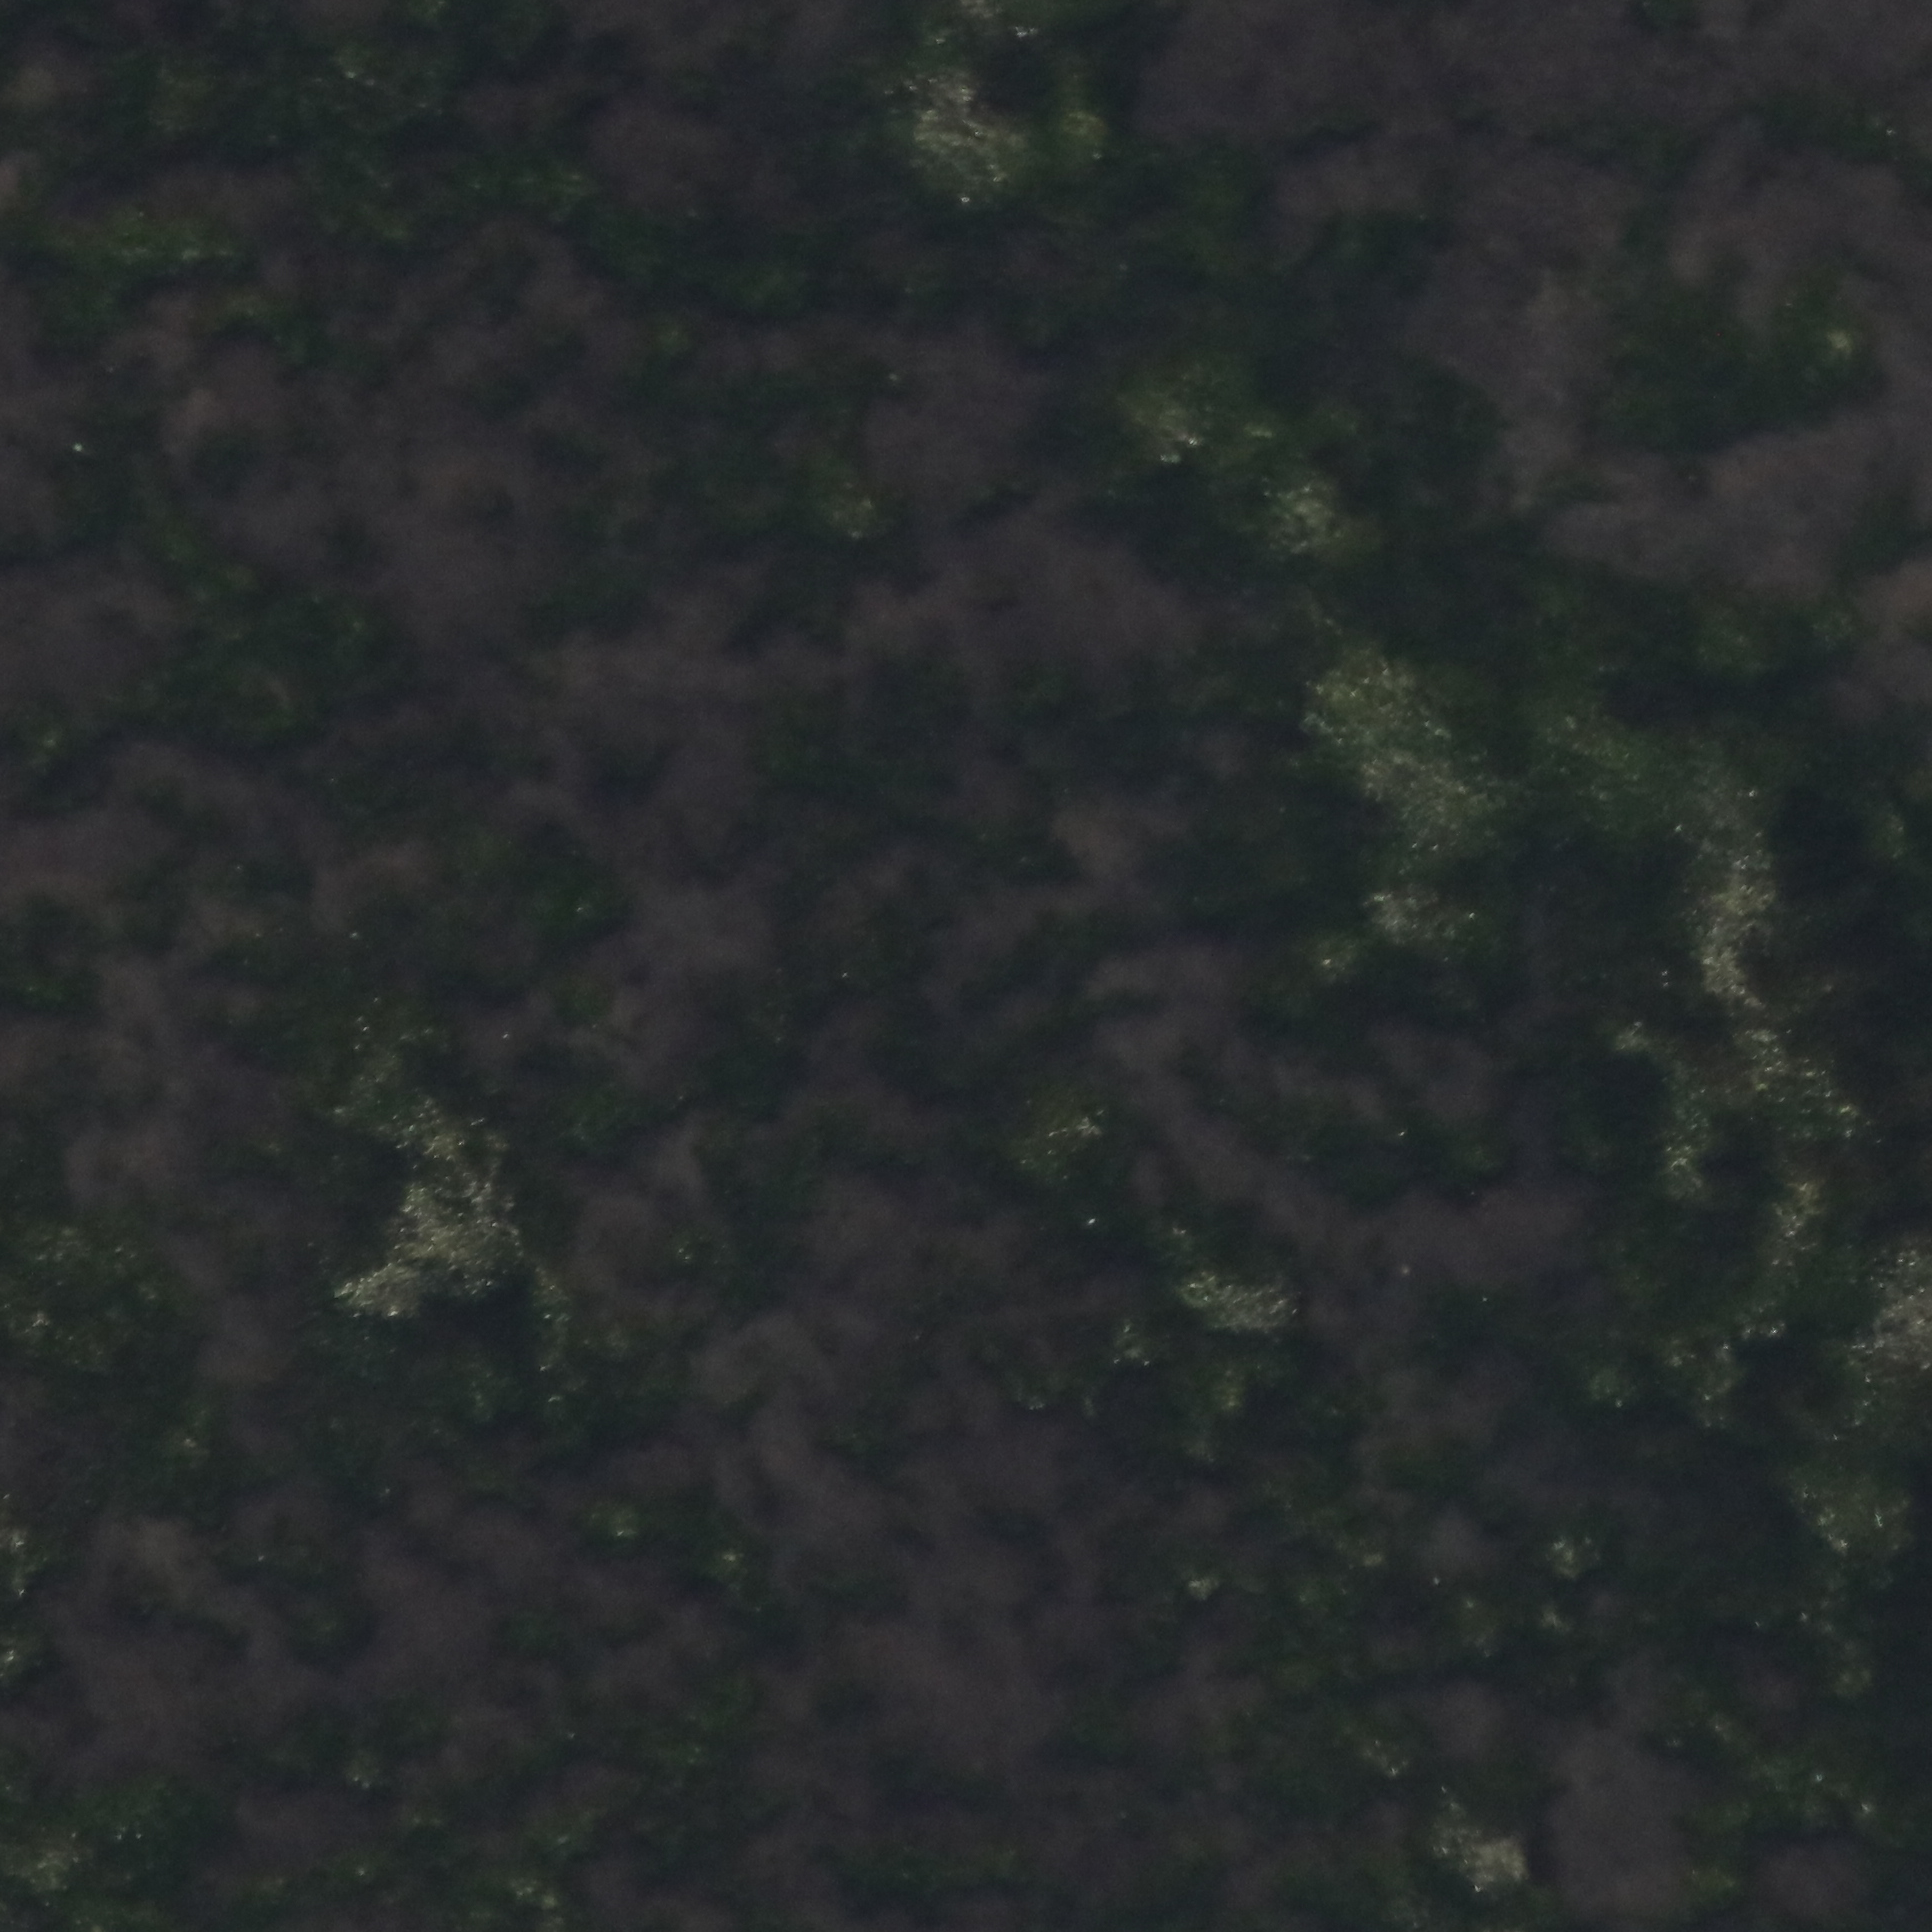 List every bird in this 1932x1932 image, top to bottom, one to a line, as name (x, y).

None